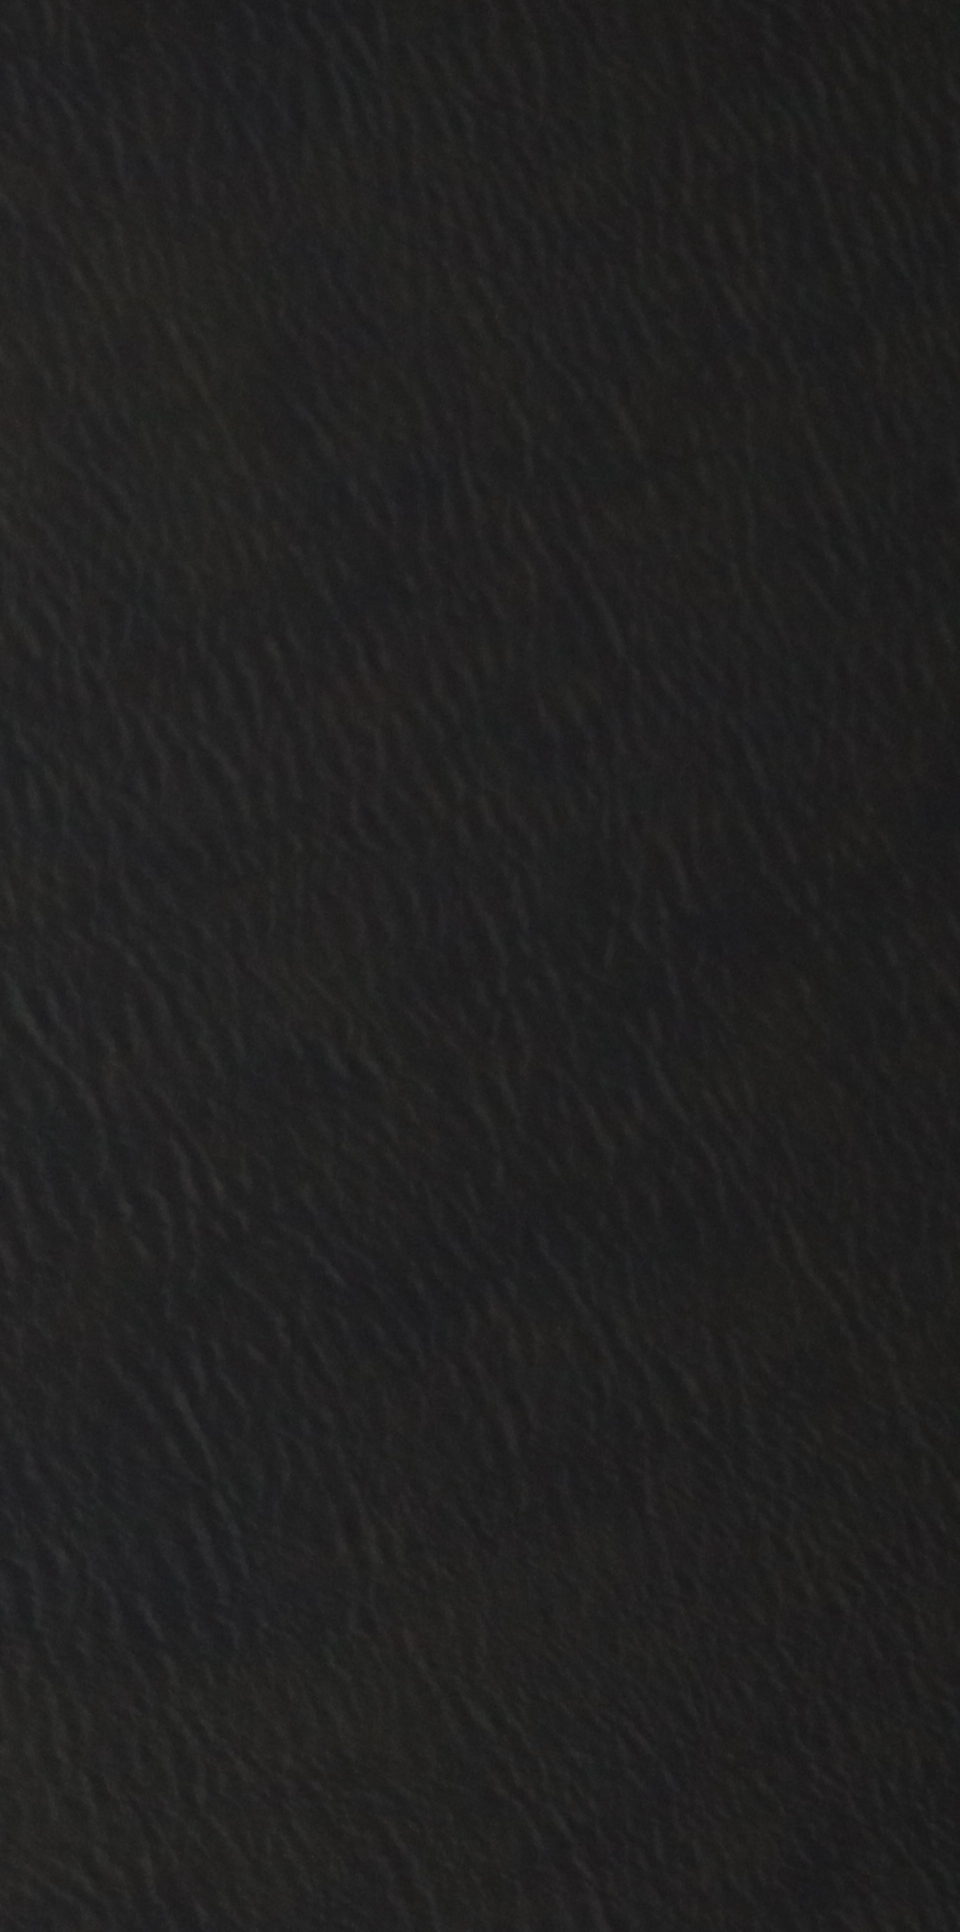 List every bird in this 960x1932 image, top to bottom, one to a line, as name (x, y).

None